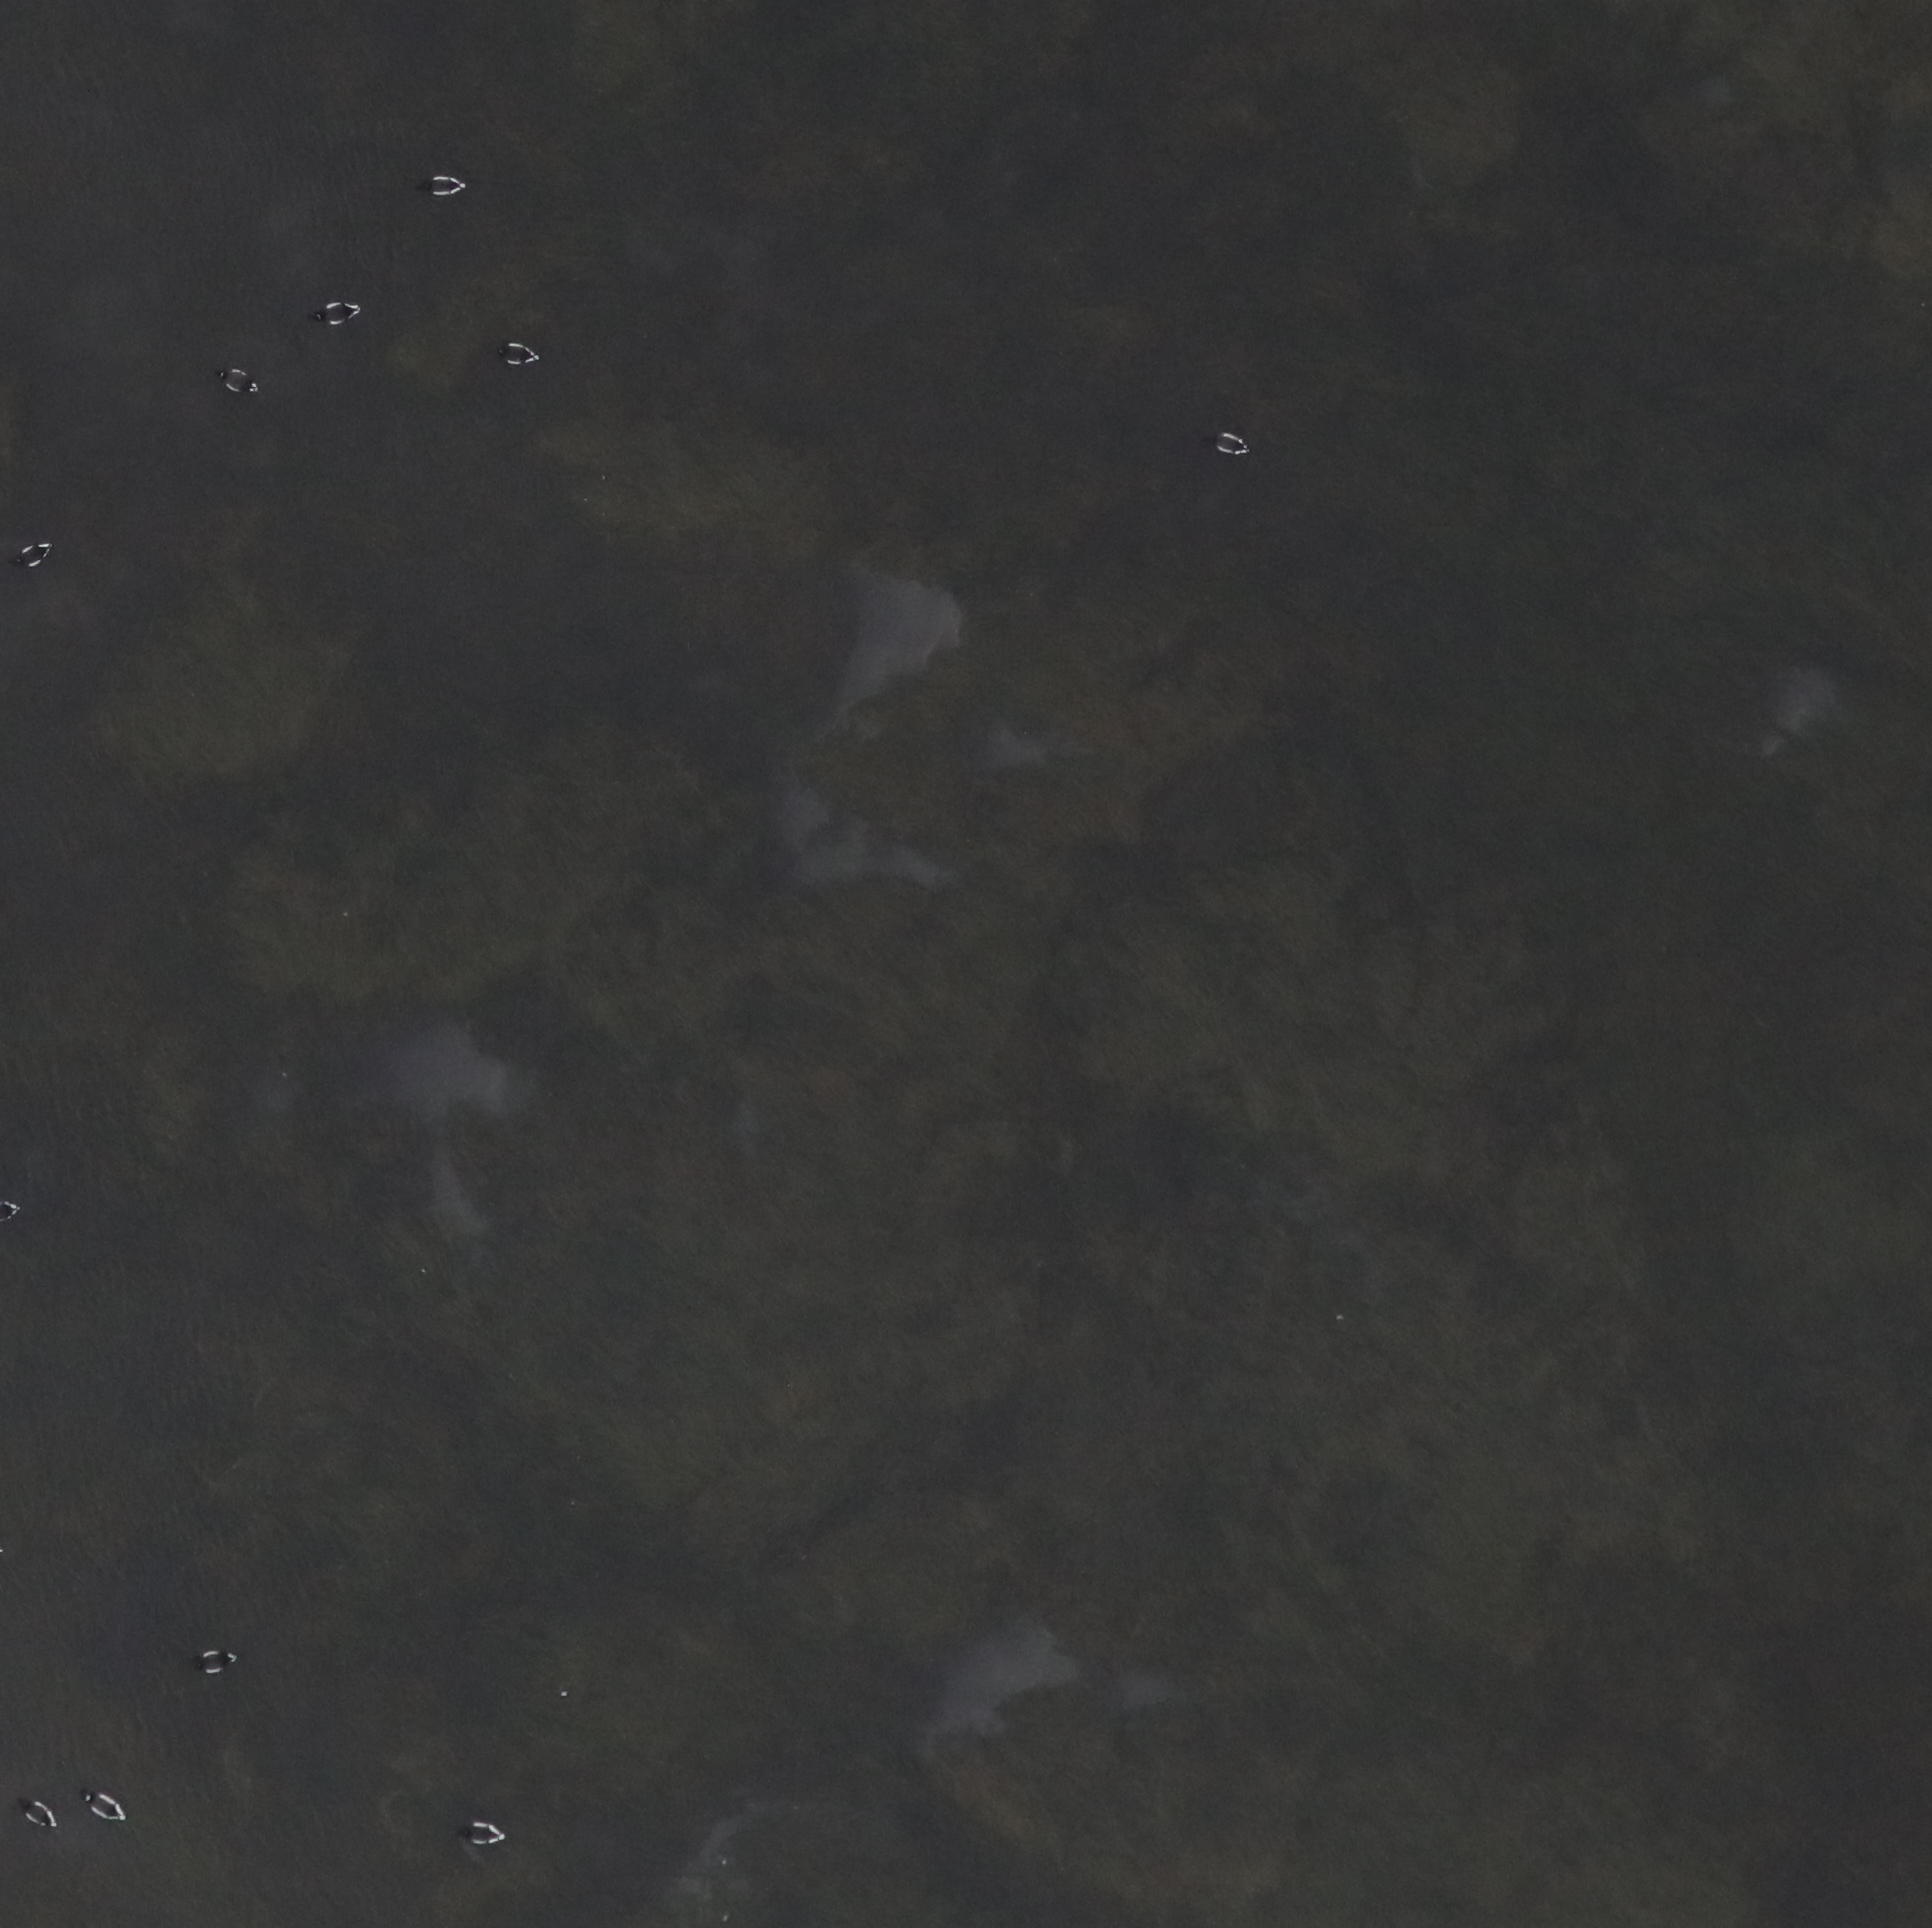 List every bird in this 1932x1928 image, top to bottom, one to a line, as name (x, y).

brant (442, 187)
brant (337, 313)
brant (516, 348)
brant (236, 381)
brant (1226, 443)
brant (33, 557)
brant (1, 1212)
brant (216, 1661)
brant (105, 1806)
brant (41, 1814)
brant (482, 1834)